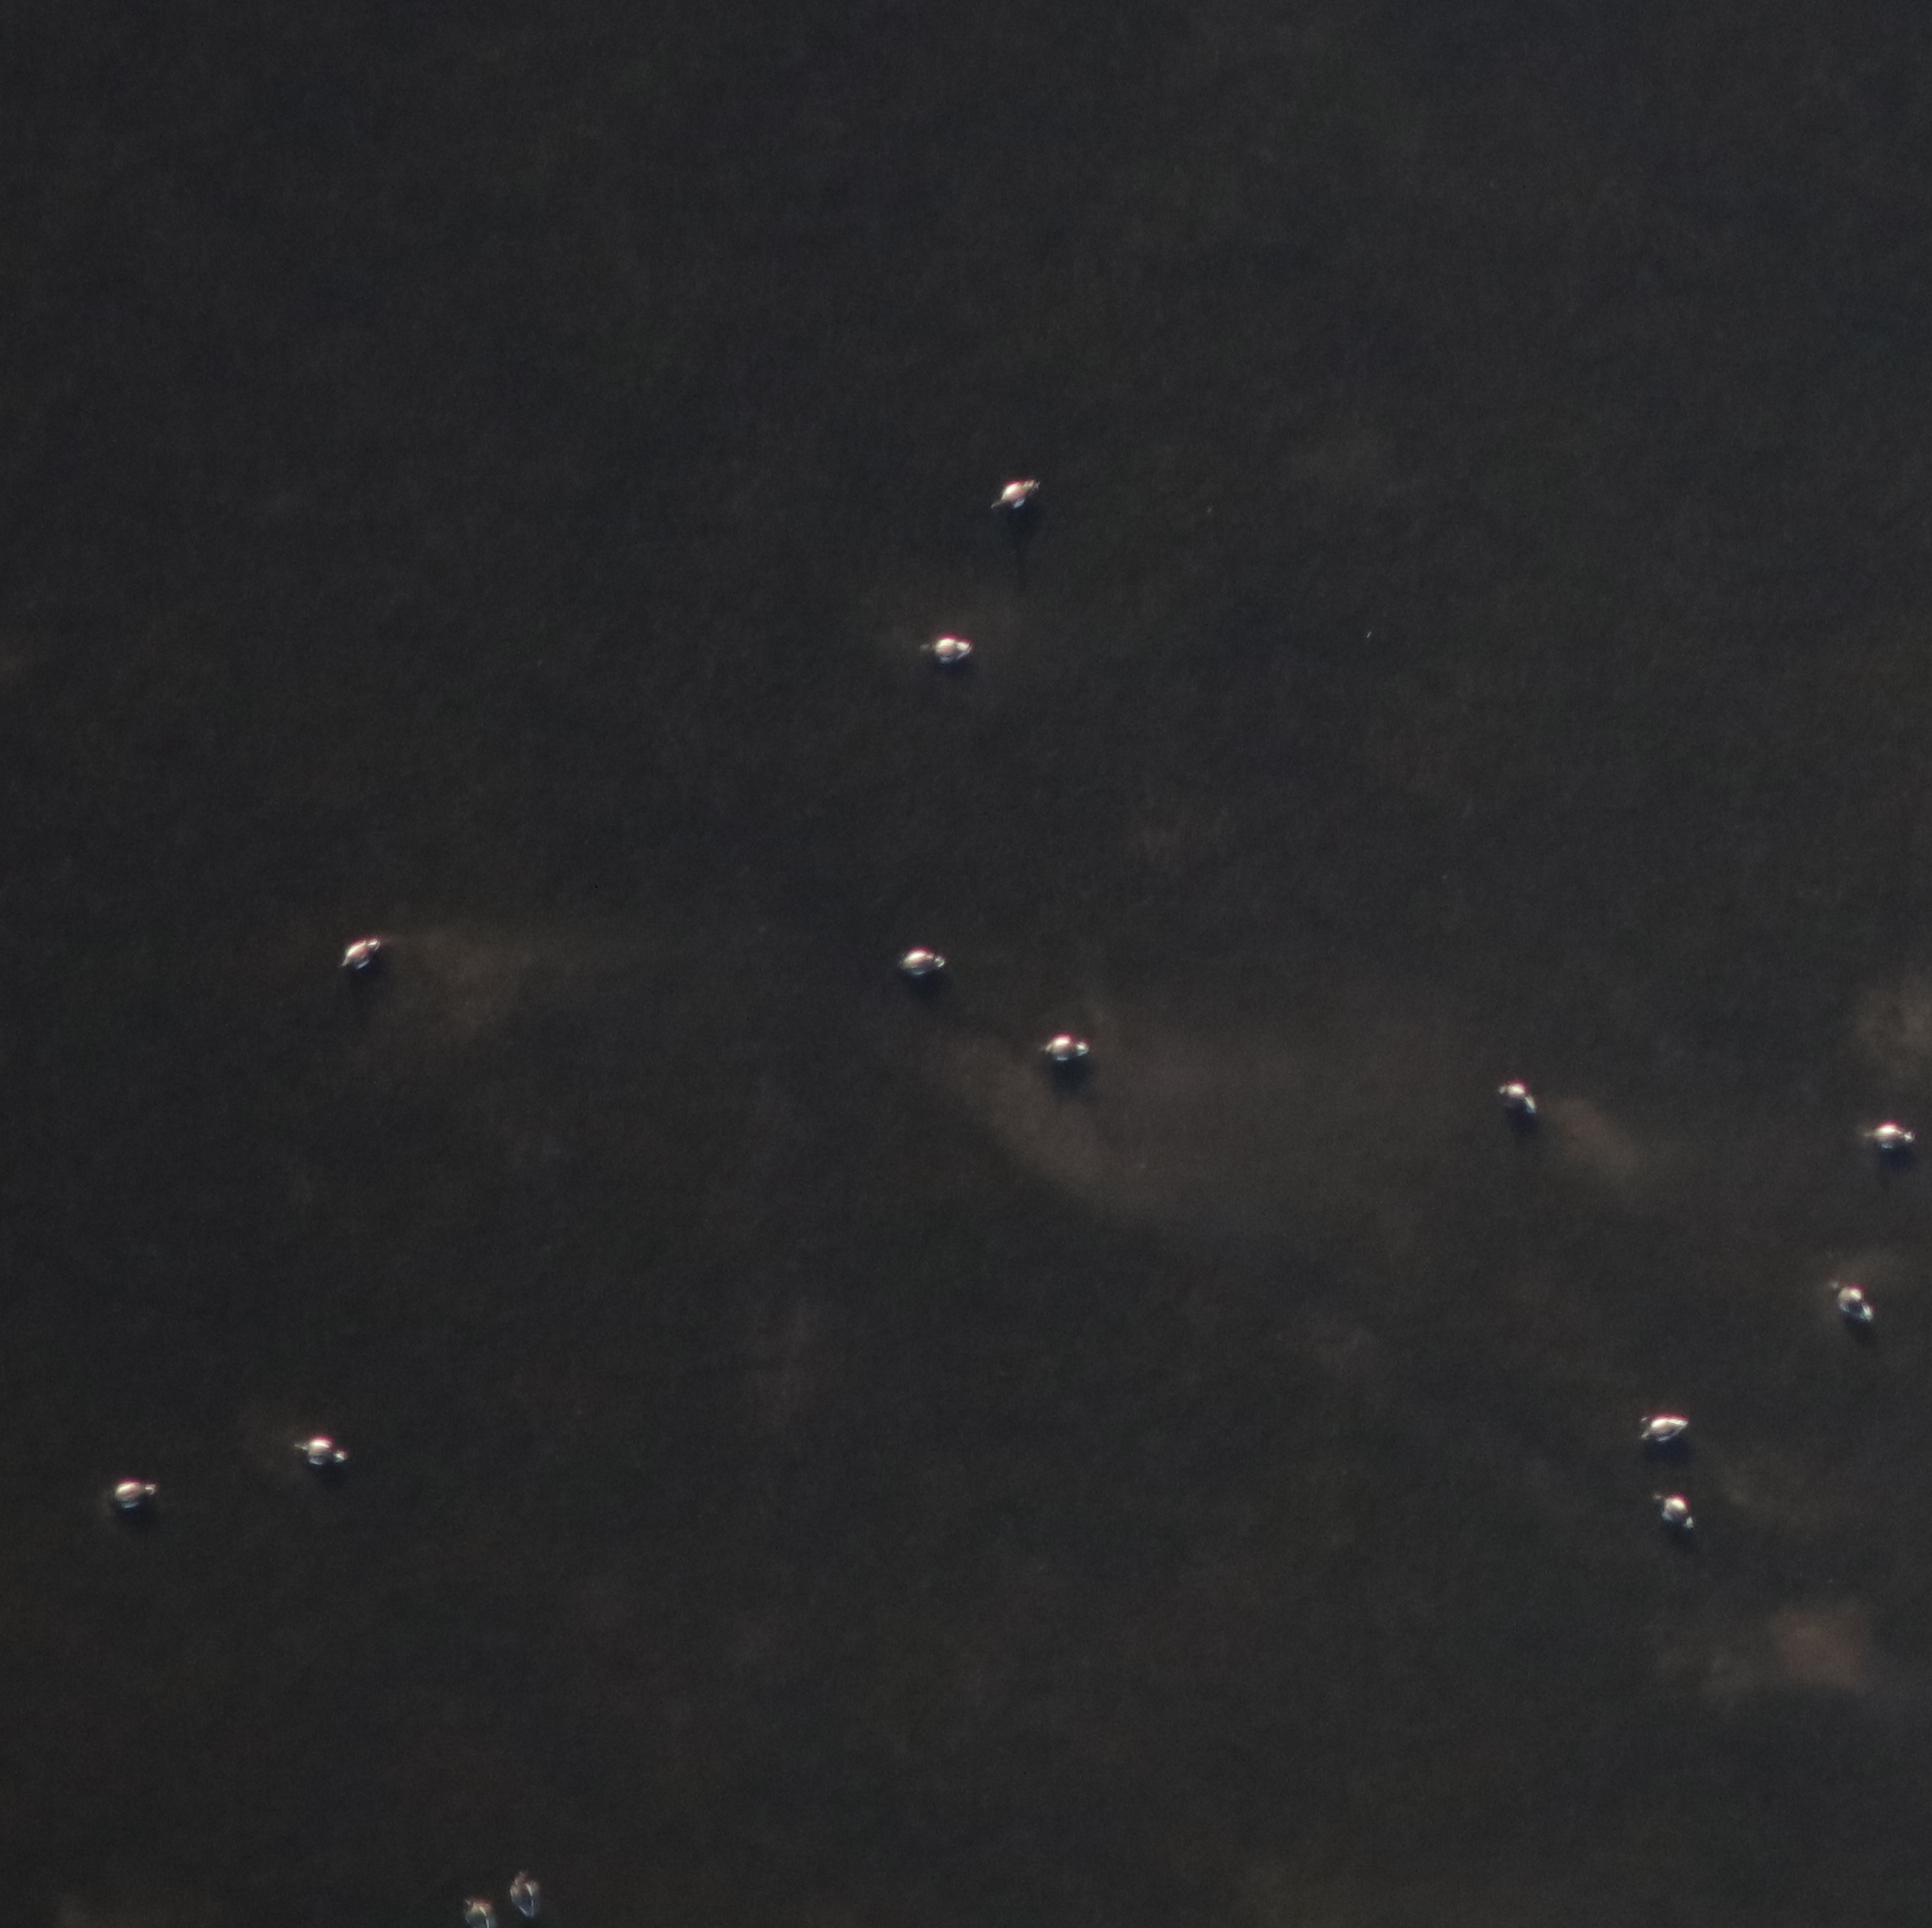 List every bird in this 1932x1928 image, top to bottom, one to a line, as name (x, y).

brant (1014, 494)
brant (949, 650)
brant (362, 954)
brant (922, 964)
brant (1065, 1049)
brant (1517, 1097)
brant (1889, 1138)
brant (1848, 1303)
brant (1664, 1430)
brant (320, 1452)
brant (133, 1496)
brant (1673, 1510)
brant (529, 1896)